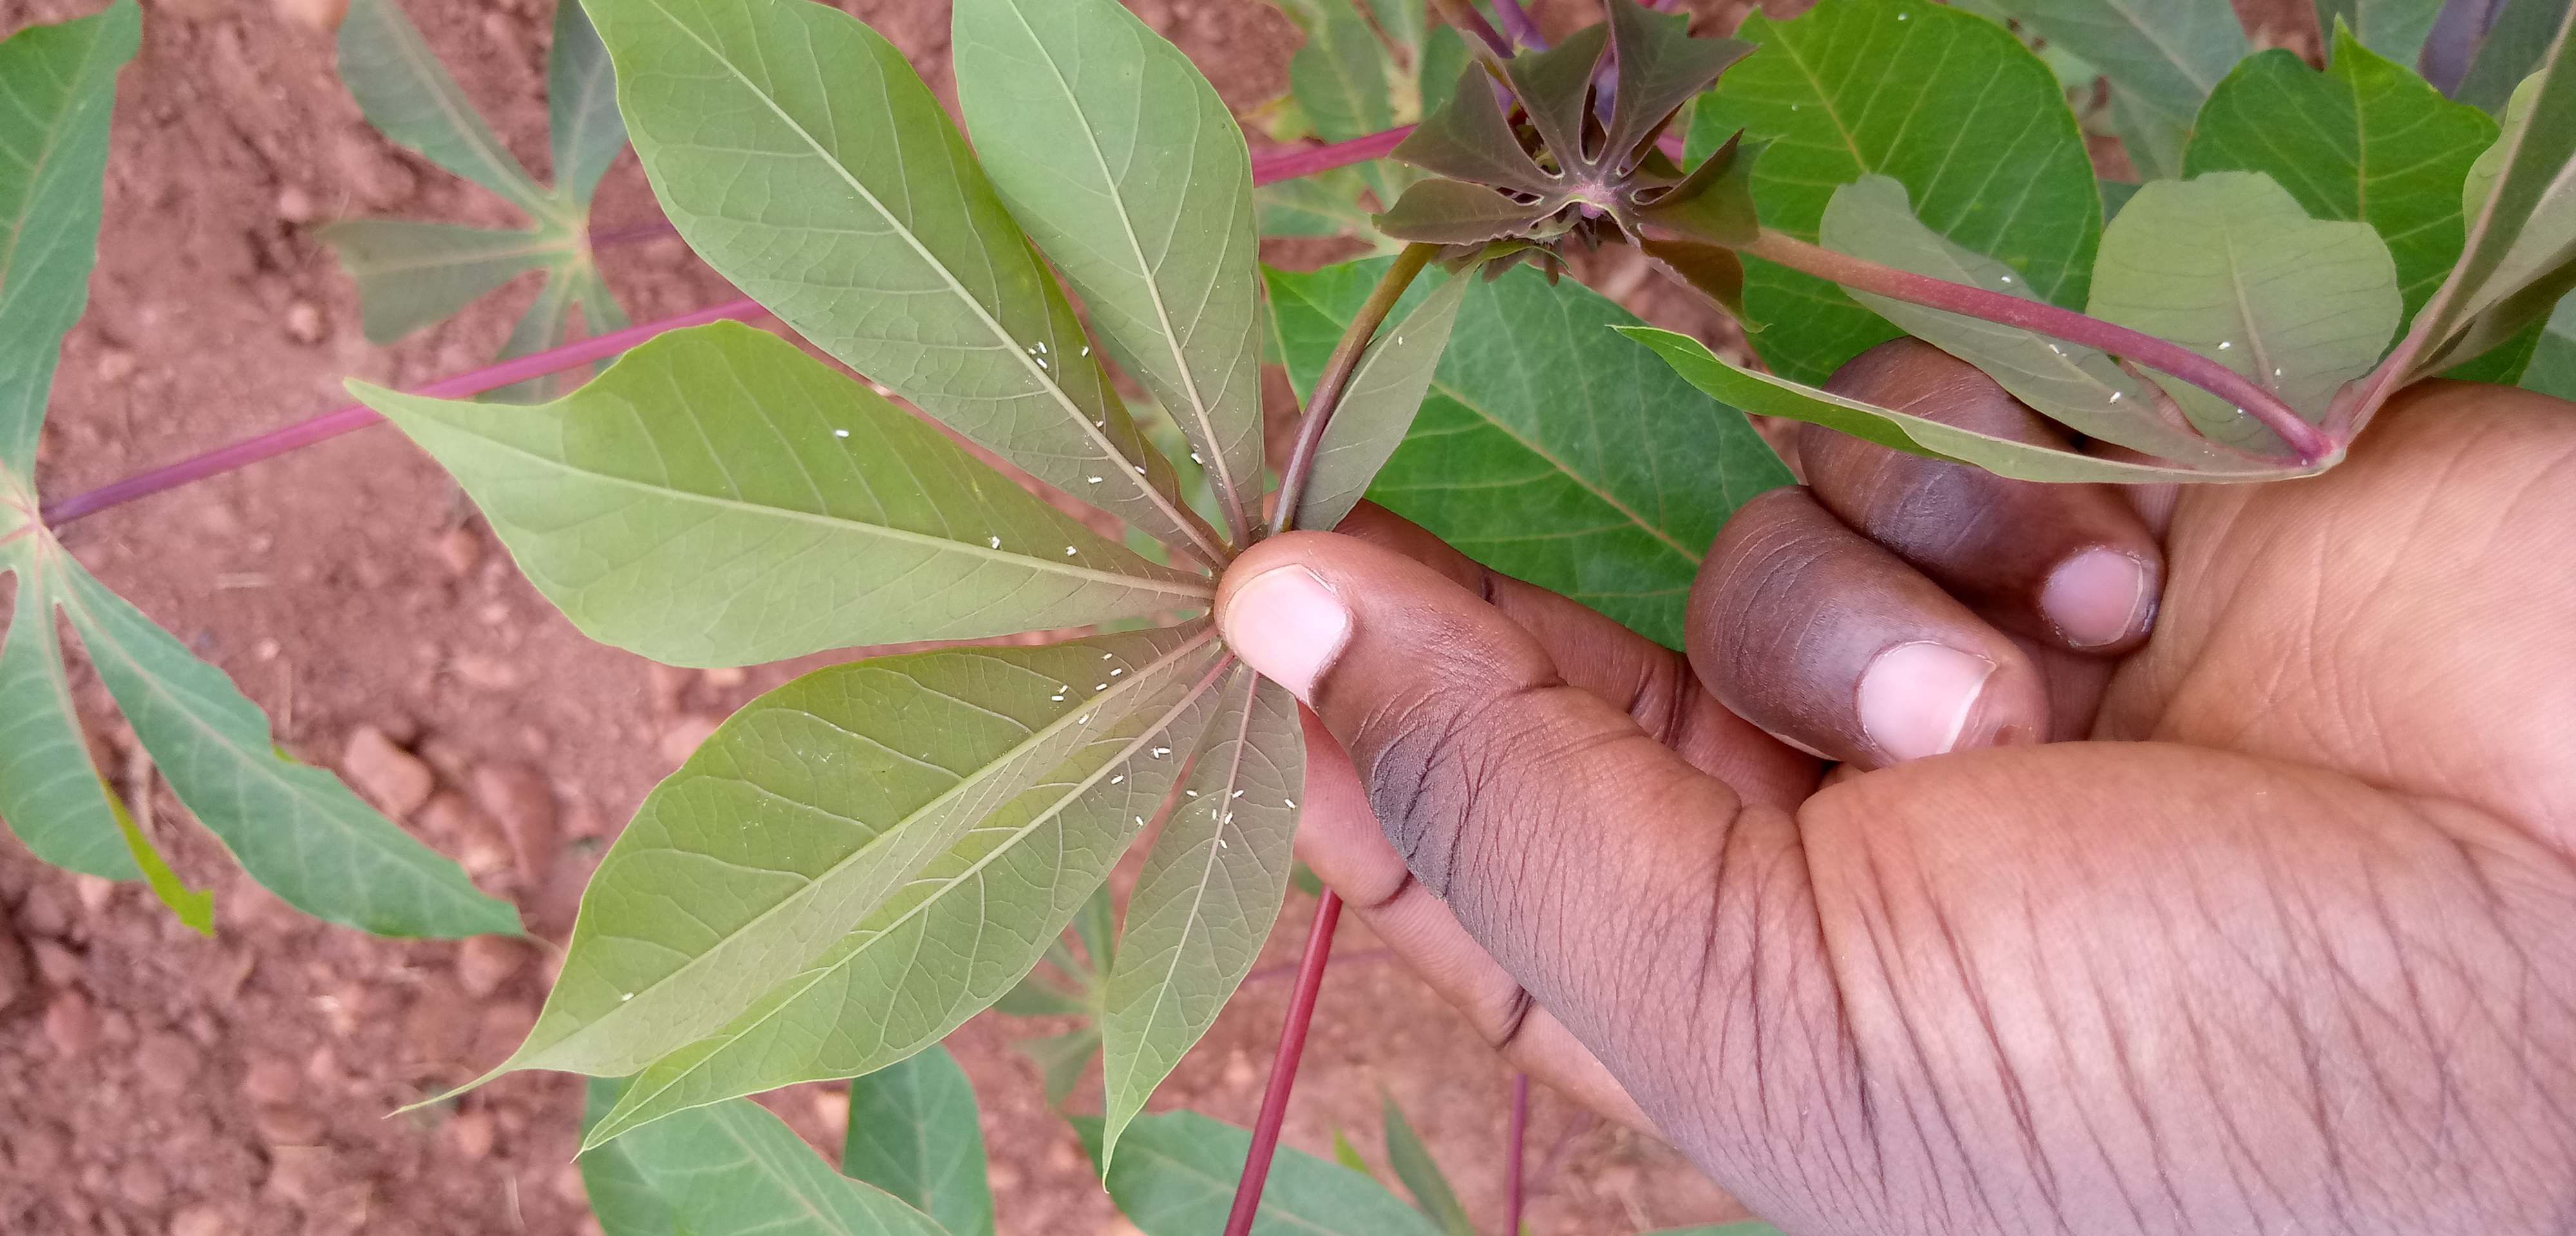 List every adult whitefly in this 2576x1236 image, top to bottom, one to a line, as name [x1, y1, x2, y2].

whitefly [1395, 323, 1406, 350]
whitefly [1036, 333, 1050, 358]
whitefly [1068, 335, 1098, 376]
whitefly [1021, 342, 1040, 362]
whitefly [1037, 355, 1050, 373]
whitefly [1090, 409, 1115, 438]
whitefly [815, 413, 853, 449]
whitefly [1182, 446, 1212, 473]
whitefly [1128, 455, 1153, 488]
whitefly [1079, 464, 1118, 507]
whitefly [979, 529, 1003, 559]
whitefly [1061, 538, 1086, 575]
whitefly [1054, 541, 1085, 568]
whitefly [1096, 648, 1115, 664]
whitefly [1106, 665, 1127, 682]
whitefly [1053, 677, 1072, 695]
whitefly [1088, 682, 1108, 697]
whitefly [1043, 688, 1068, 713]
whitefly [1071, 710, 1095, 732]
whitefly [1159, 740, 1179, 762]
whitefly [1144, 744, 1163, 763]
whitefly [1104, 769, 1126, 790]
whitefly [1227, 784, 1245, 803]
whitefly [1181, 786, 1200, 805]
whitefly [1278, 794, 1298, 819]
whitefly [1208, 805, 1221, 827]
whitefly [1222, 807, 1238, 829]
whitefly [1132, 811, 1147, 830]
whitefly [1215, 836, 1233, 857]